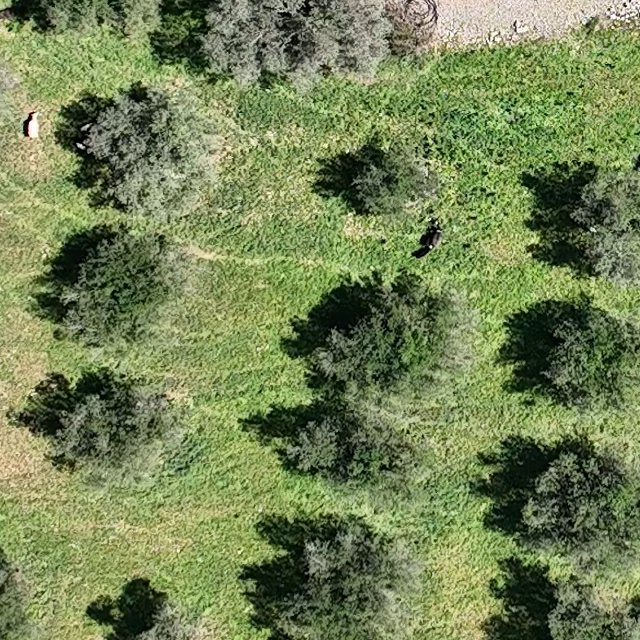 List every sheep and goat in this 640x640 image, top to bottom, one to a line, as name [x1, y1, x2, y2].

sheep [27, 112, 40, 138]
sheep [429, 220, 443, 249]